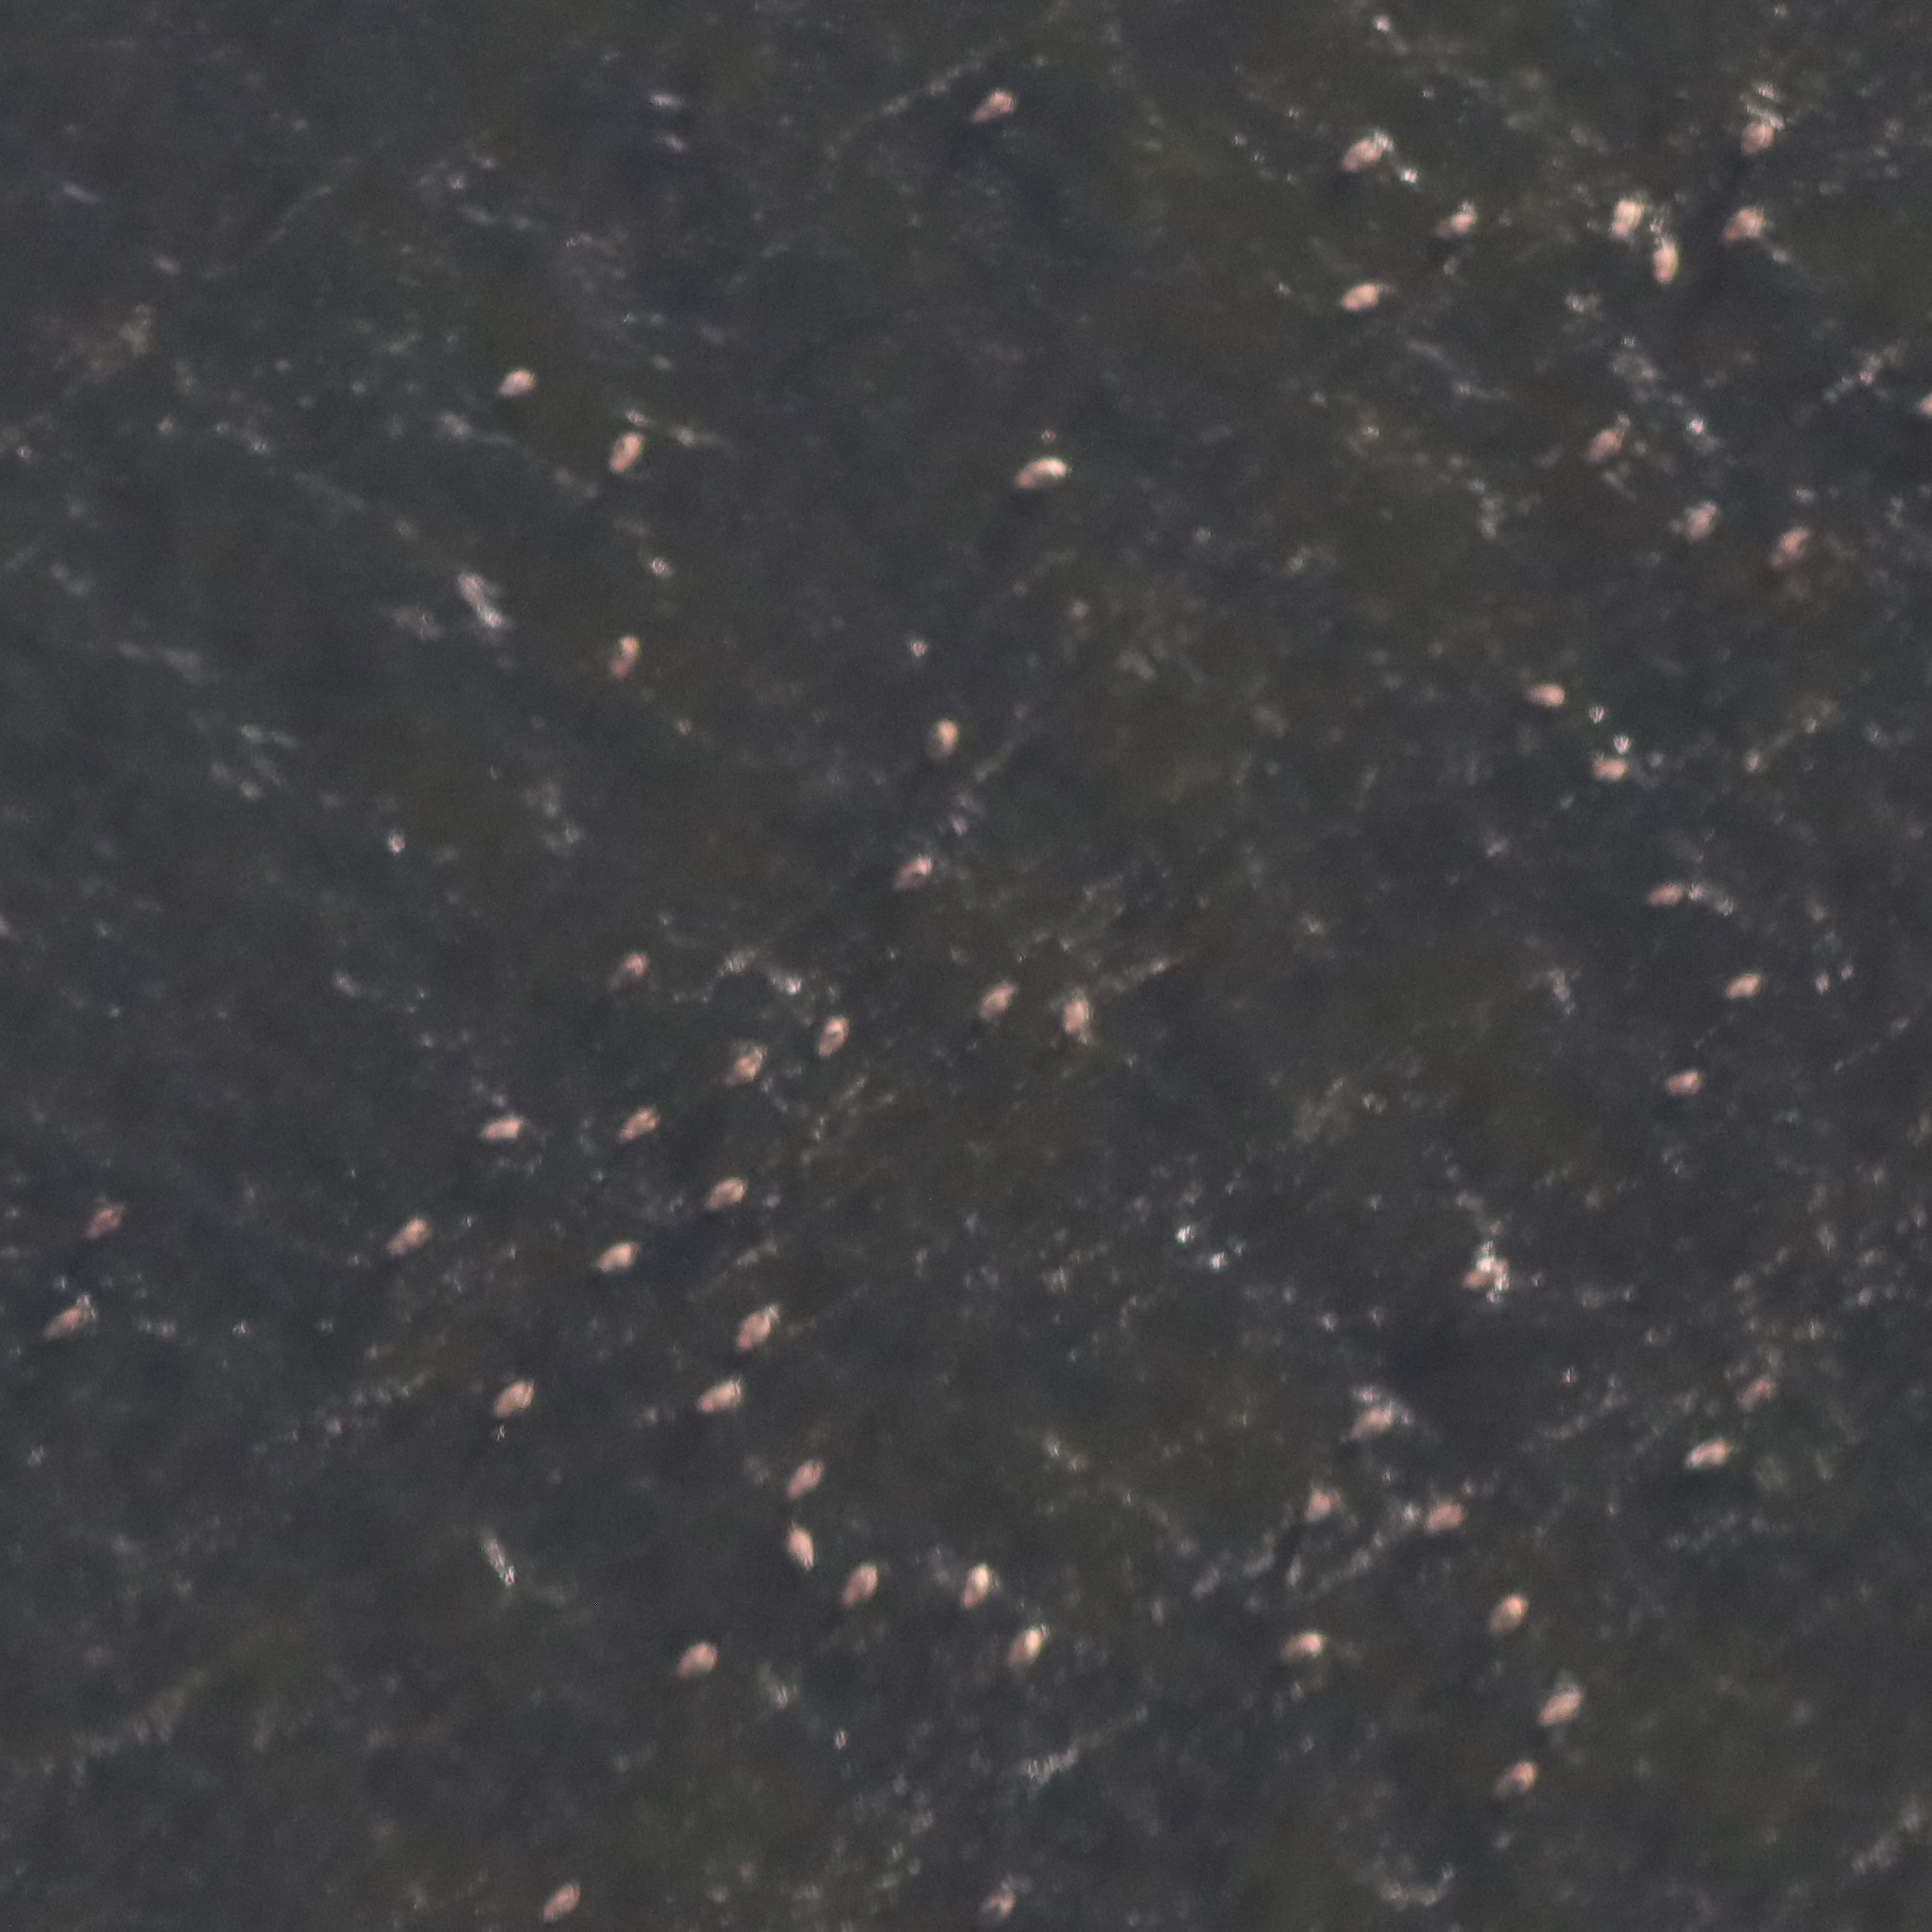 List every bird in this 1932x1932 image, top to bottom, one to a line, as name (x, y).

Canada goose (999, 105)
Canada goose (1750, 142)
Canada goose (1364, 150)
Canada goose (1623, 221)
Canada goose (1742, 223)
Canada goose (1453, 224)
Canada goose (1666, 263)
Canada goose (1364, 297)
Canada goose (515, 378)
Canada goose (625, 444)
Canada goose (1603, 449)
Canada goose (1041, 478)
Canada goose (1699, 525)
Canada goose (1783, 549)
Canada goose (622, 659)
Canada goose (1544, 695)
Canada goose (945, 737)
Canada goose (1609, 771)
Canada goose (913, 872)
Canada goose (1660, 894)
Canada goose (629, 971)
Canada goose (1744, 988)
Canada goose (989, 1000)
Canada goose (1078, 1018)
Canada goose (837, 1037)
Canada goose (748, 1070)
Canada goose (1684, 1089)
Canada goose (642, 1120)
Canada goose (506, 1131)
Canada goose (730, 1196)
Canada goose (105, 1226)
Canada goose (409, 1239)
Canada goose (622, 1256)
Canada goose (1475, 1282)
Canada goose (66, 1322)
Canada goose (755, 1332)
Canada goose (717, 1398)
Canada goose (514, 1403)
Canada goose (1372, 1418)
Canada goose (1712, 1456)
Canada goose (804, 1475)
Canada goose (1317, 1505)
Canada goose (1445, 1521)
Canada goose (800, 1545)
Canada goose (864, 1589)
Canada goose (978, 1592)
Canada goose (1511, 1618)
Canada goose (1313, 1646)
Canada goose (1023, 1650)
Canada goose (688, 1660)
Canada goose (1566, 1709)
Canada goose (1521, 1778)
Canada goose (560, 1904)
Canada goose (992, 1909)